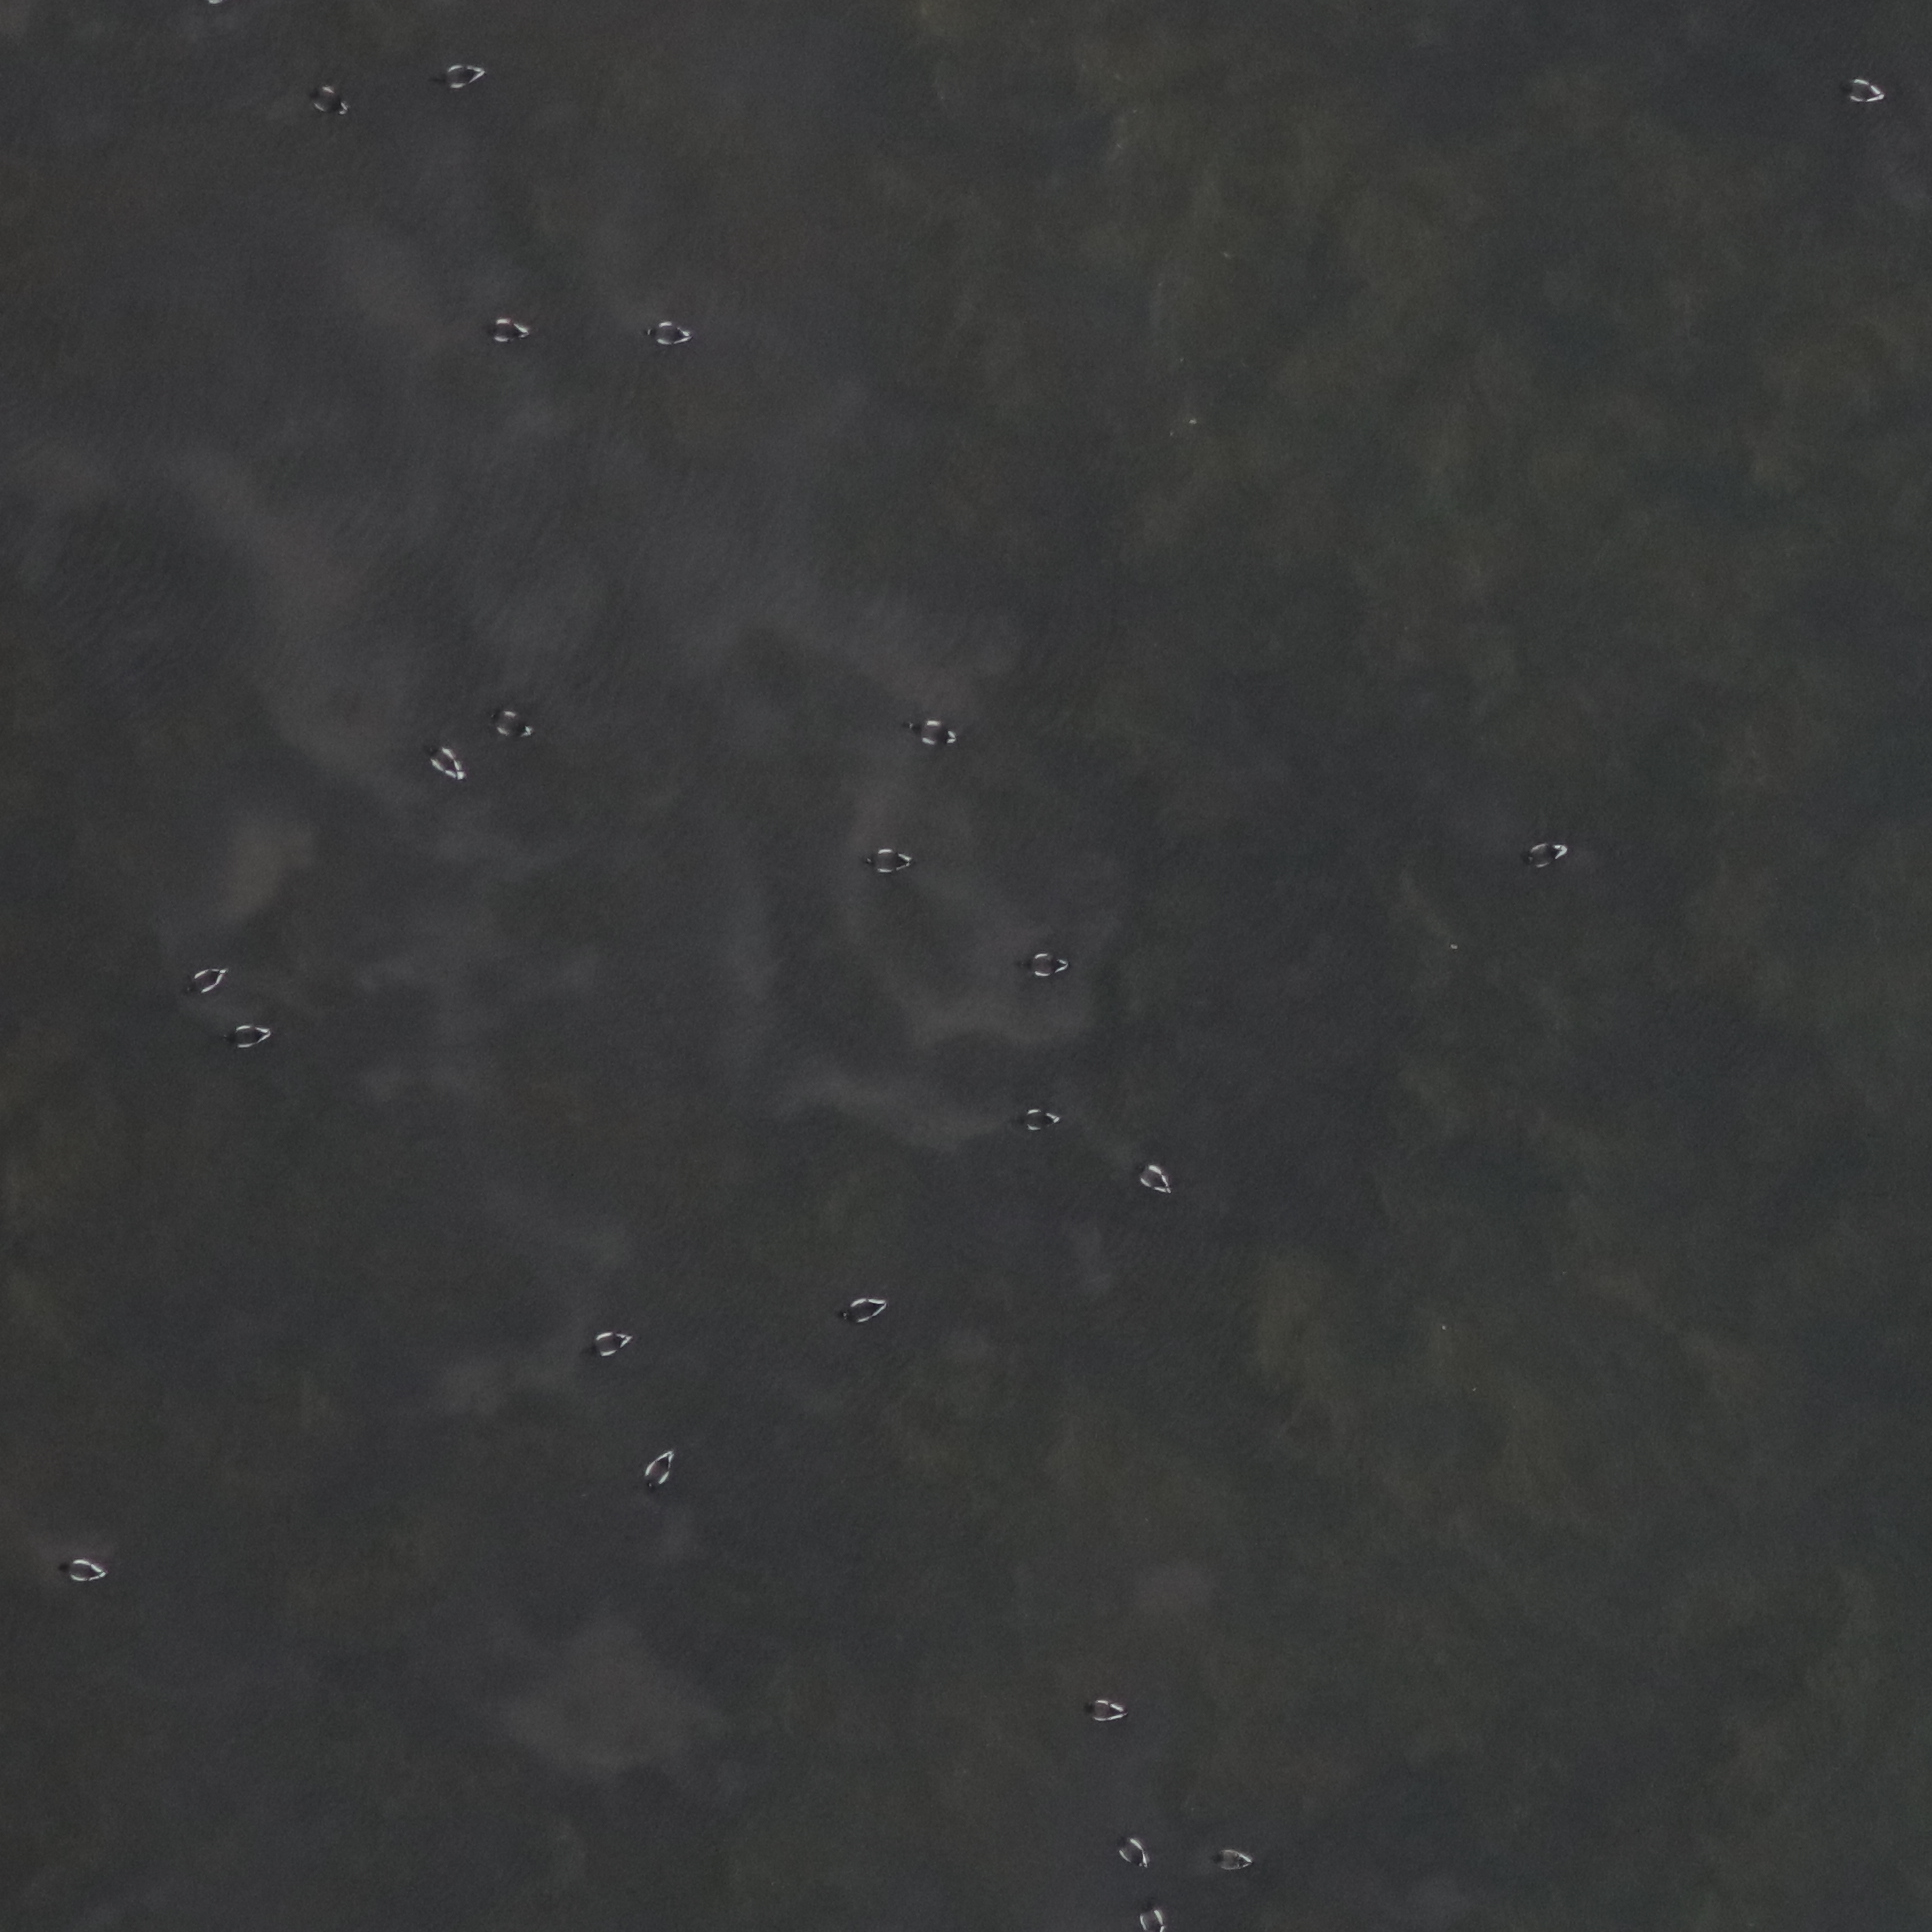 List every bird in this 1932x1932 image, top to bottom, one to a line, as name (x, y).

brant (462, 76)
brant (1859, 89)
brant (329, 99)
brant (507, 328)
brant (667, 334)
brant (510, 724)
brant (933, 735)
brant (447, 763)
brant (1542, 854)
brant (889, 861)
brant (1044, 965)
brant (208, 981)
brant (246, 1035)
brant (1038, 1119)
brant (1152, 1178)
brant (863, 1312)
brant (610, 1345)
brant (657, 1471)
brant (82, 1573)
brant (1105, 1711)
brant (1133, 1852)
brant (1228, 1862)
brant (1151, 1922)